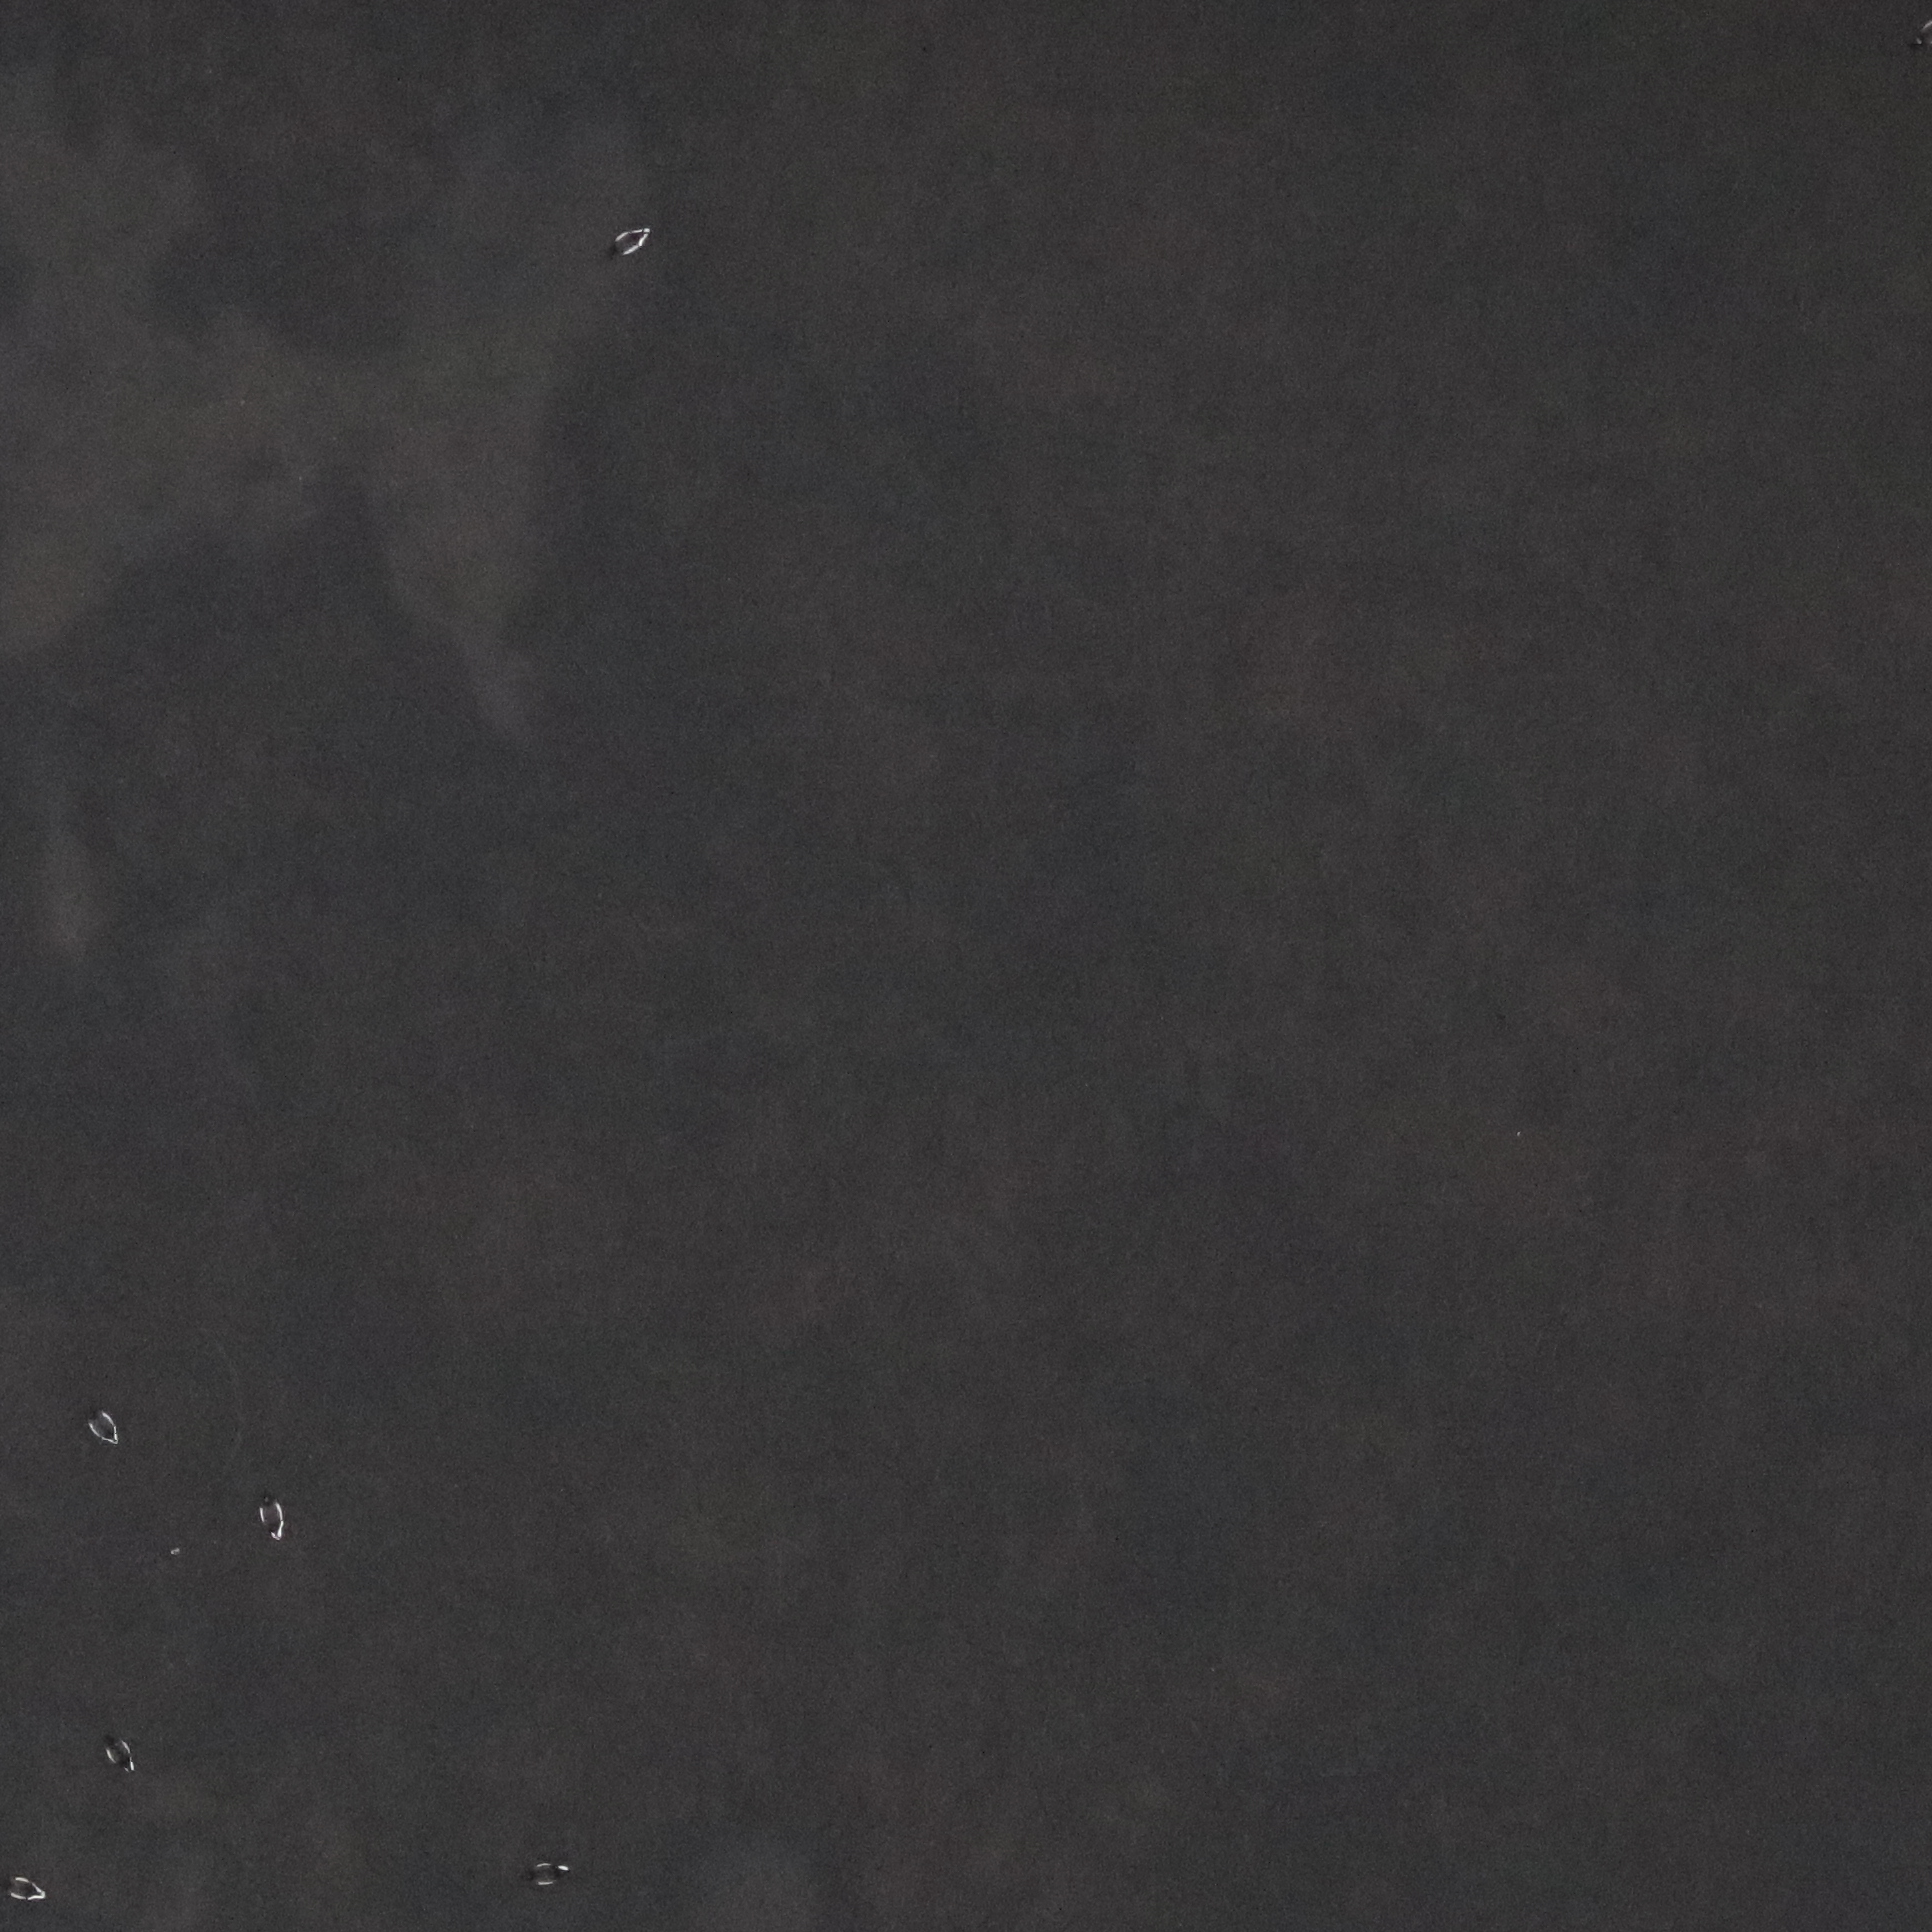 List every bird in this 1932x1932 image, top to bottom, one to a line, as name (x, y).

brant (628, 243)
brant (102, 1426)
brant (272, 1518)
brant (120, 1754)
brant (547, 1874)
brant (23, 1890)